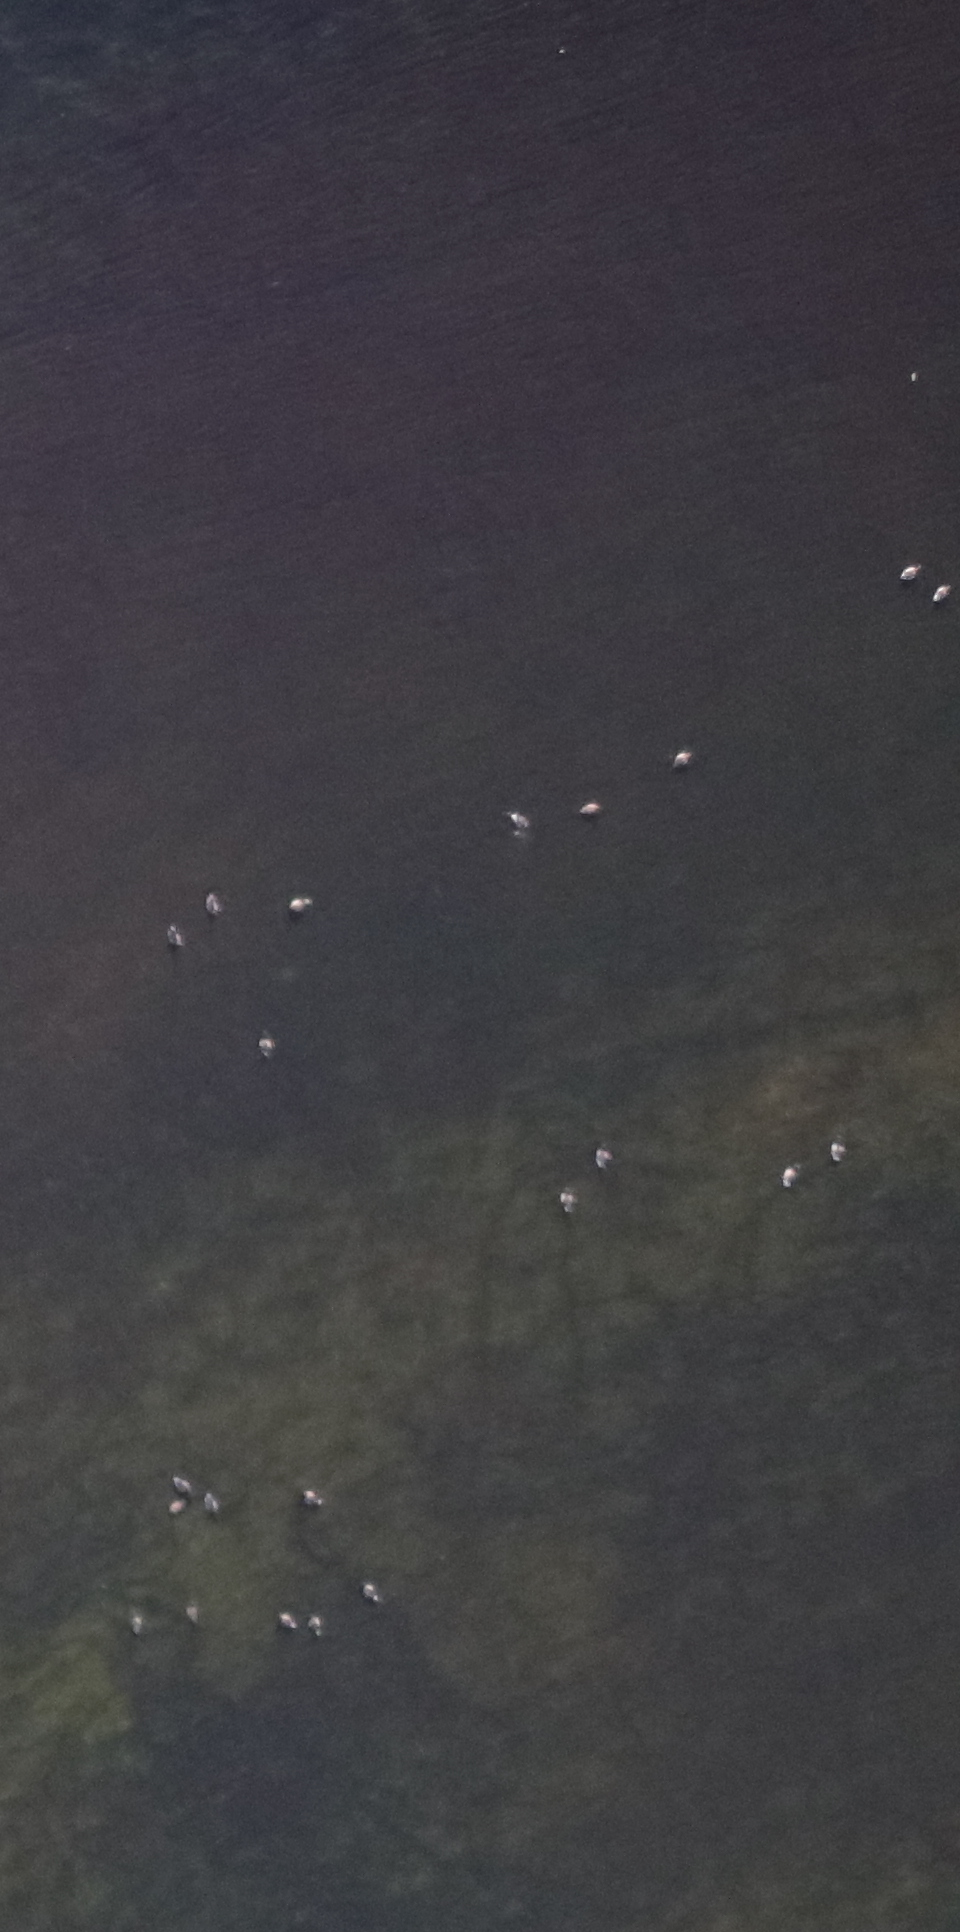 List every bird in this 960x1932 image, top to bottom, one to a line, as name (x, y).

brant (906, 573)
brant (940, 595)
brant (682, 760)
brant (589, 813)
brant (519, 822)
brant (213, 898)
brant (298, 903)
brant (175, 941)
brant (264, 1044)
brant (839, 1149)
brant (601, 1156)
brant (792, 1176)
brant (567, 1203)
brant (182, 1484)
brant (312, 1498)
brant (211, 1508)
brant (178, 1509)
brant (370, 1587)
brant (191, 1612)
brant (290, 1620)
brant (133, 1624)
brant (316, 1628)